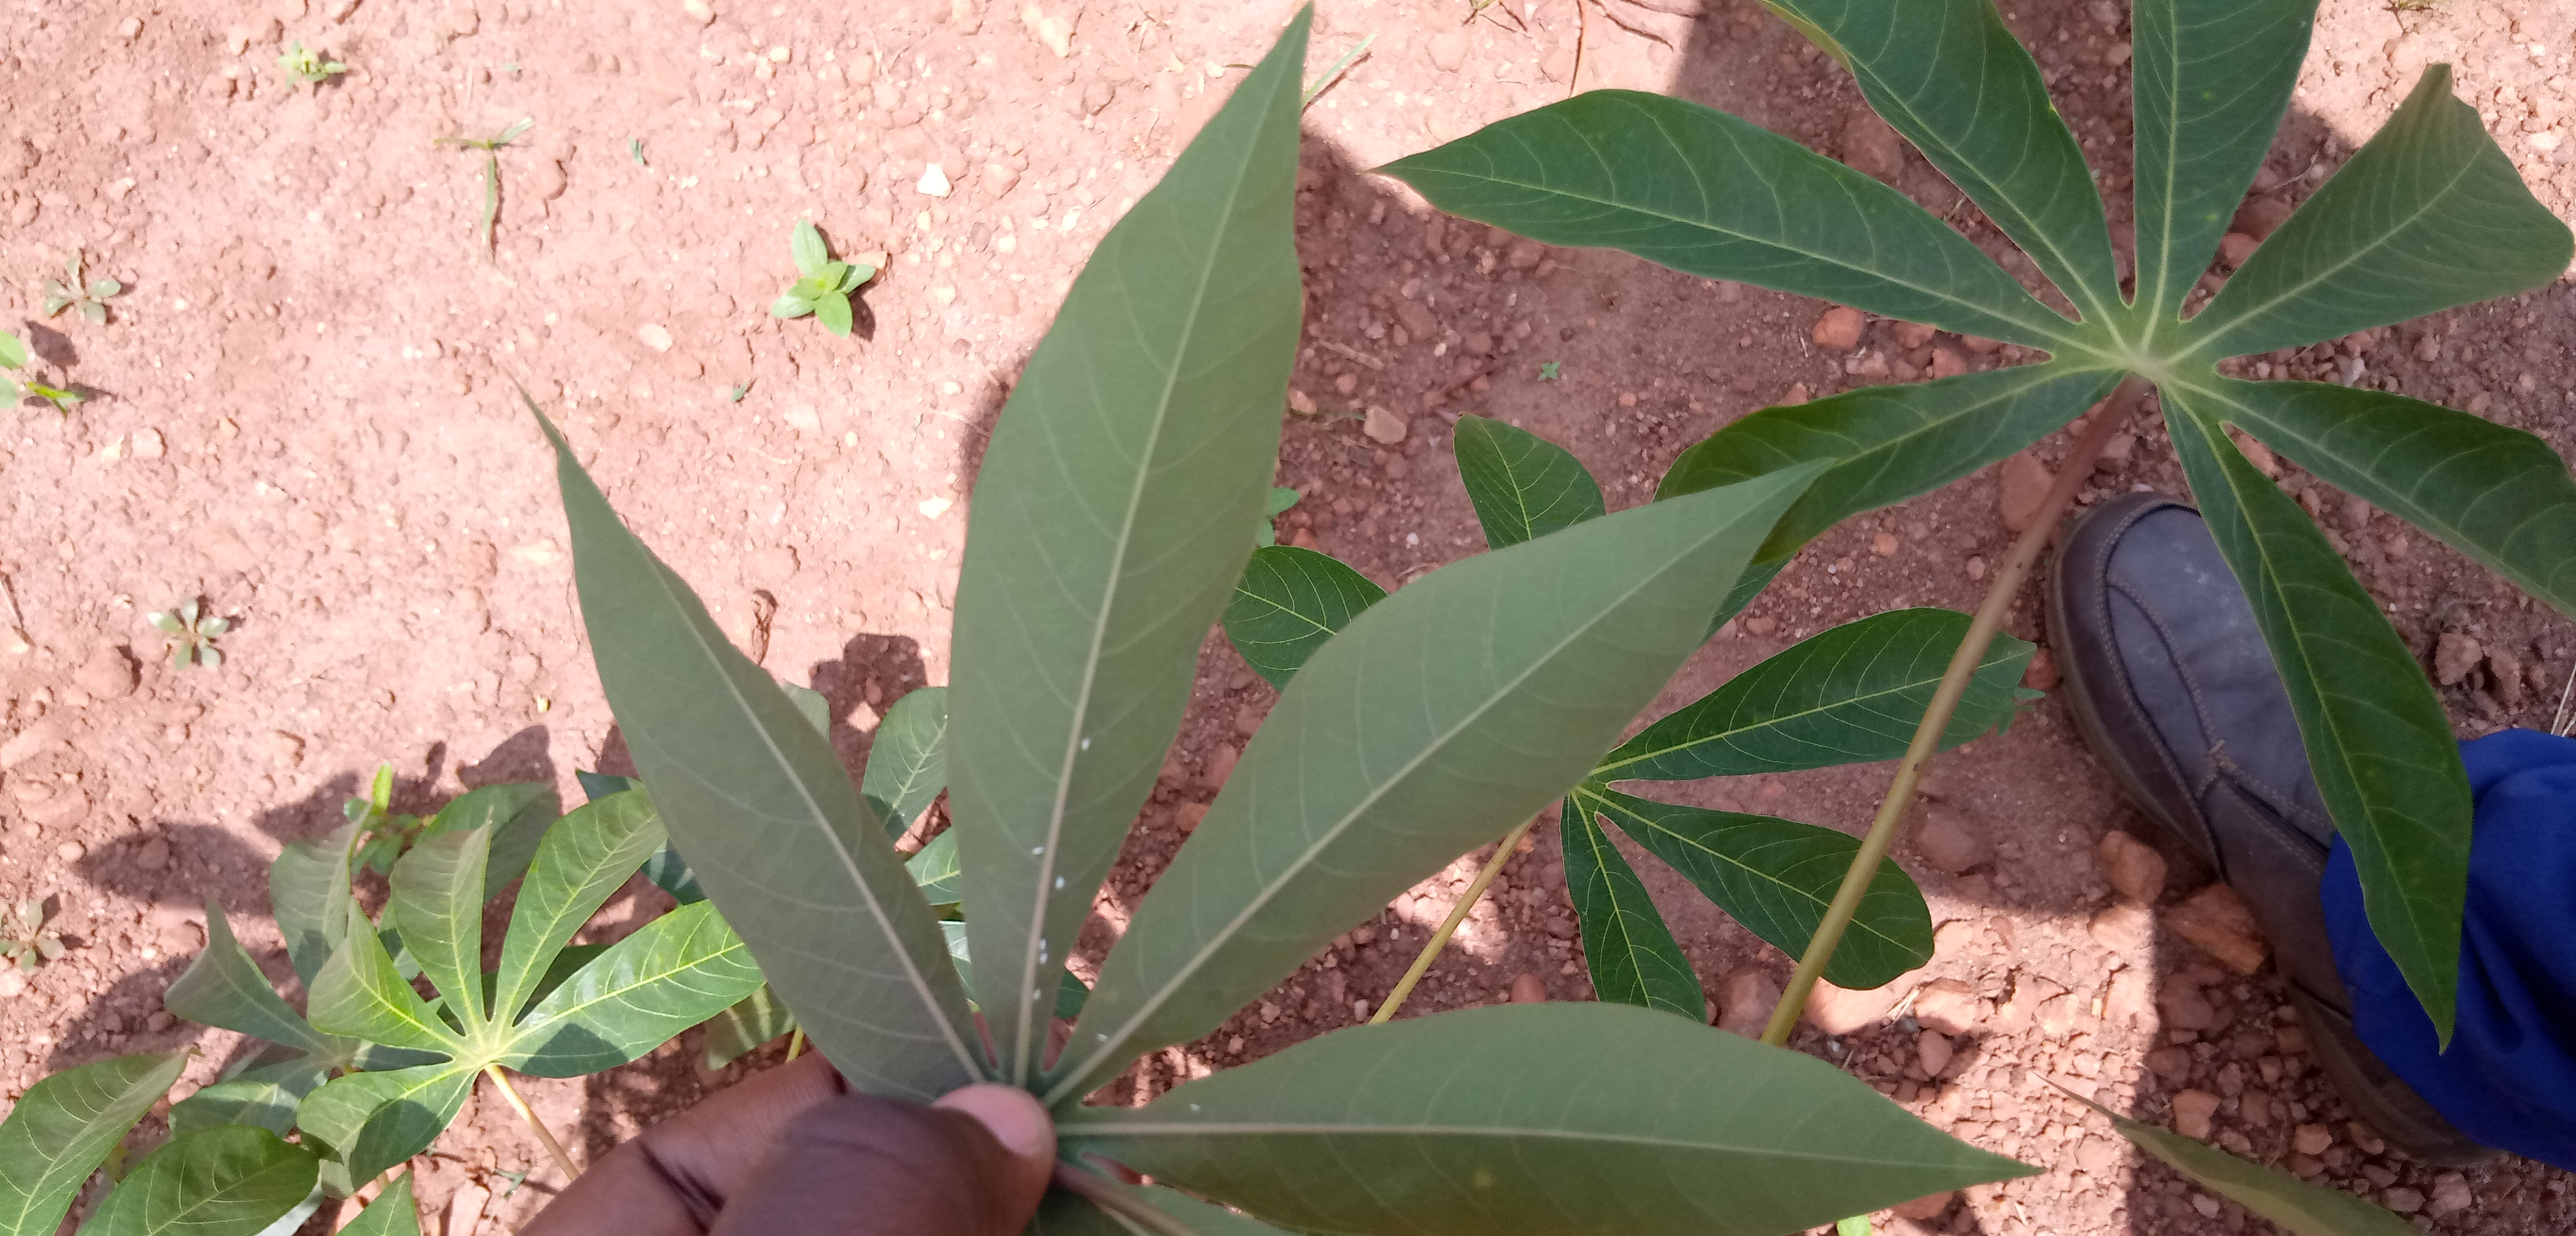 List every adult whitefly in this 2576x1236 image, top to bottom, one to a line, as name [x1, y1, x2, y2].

whitefly [1057, 735, 1105, 770]
whitefly [1022, 832, 1049, 863]
whitefly [1043, 873, 1075, 899]
whitefly [1026, 932, 1065, 968]
whitefly [1023, 940, 1069, 977]
whitefly [1020, 981, 1055, 1017]
whitefly [1086, 1022, 1129, 1058]
whitefly [1179, 1092, 1217, 1133]